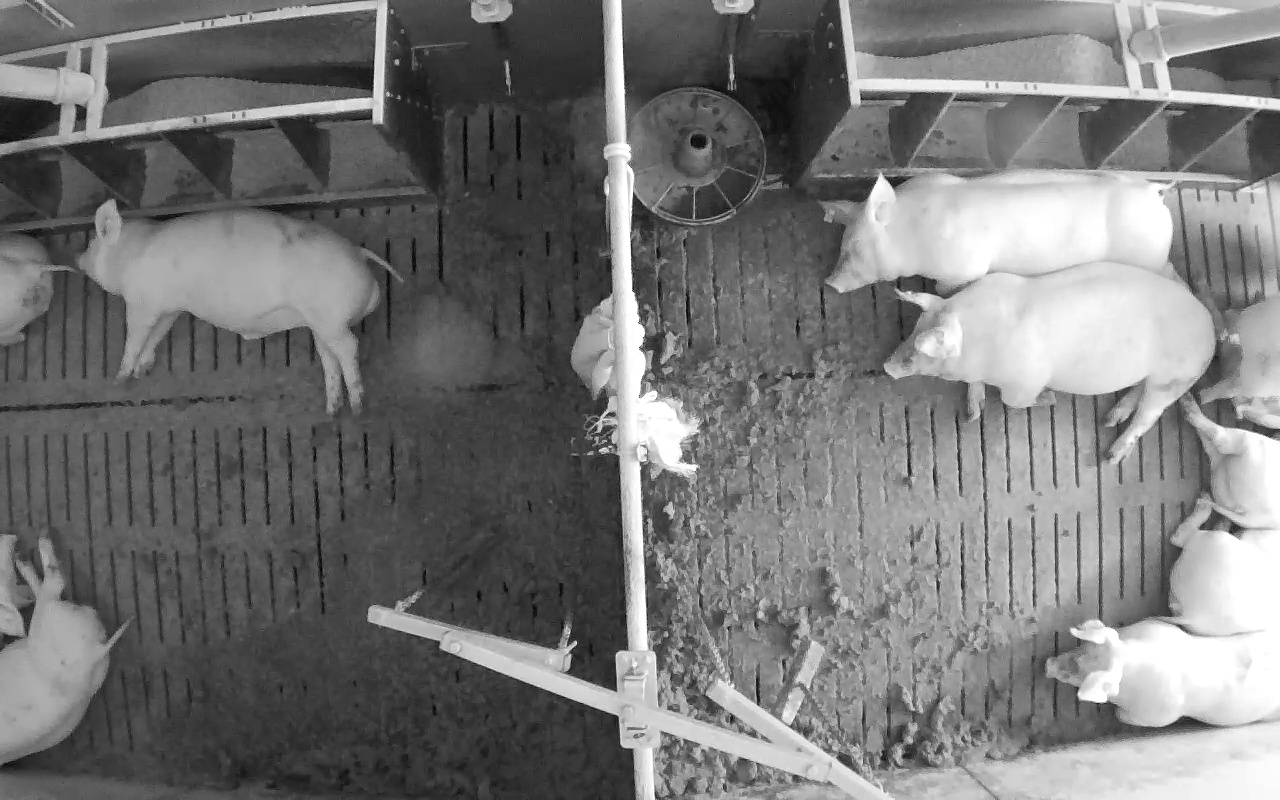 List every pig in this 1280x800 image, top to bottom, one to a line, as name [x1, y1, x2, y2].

pig [814, 169, 1194, 298]
pig [73, 198, 407, 419]
pig [0, 230, 77, 348]
pig [883, 261, 1214, 467]
pig [1189, 272, 1279, 430]
pig [1180, 395, 1279, 532]
pig [1143, 493, 1279, 636]
pig [2, 528, 134, 766]
pig [1, 534, 36, 638]
pig [1044, 619, 1279, 730]